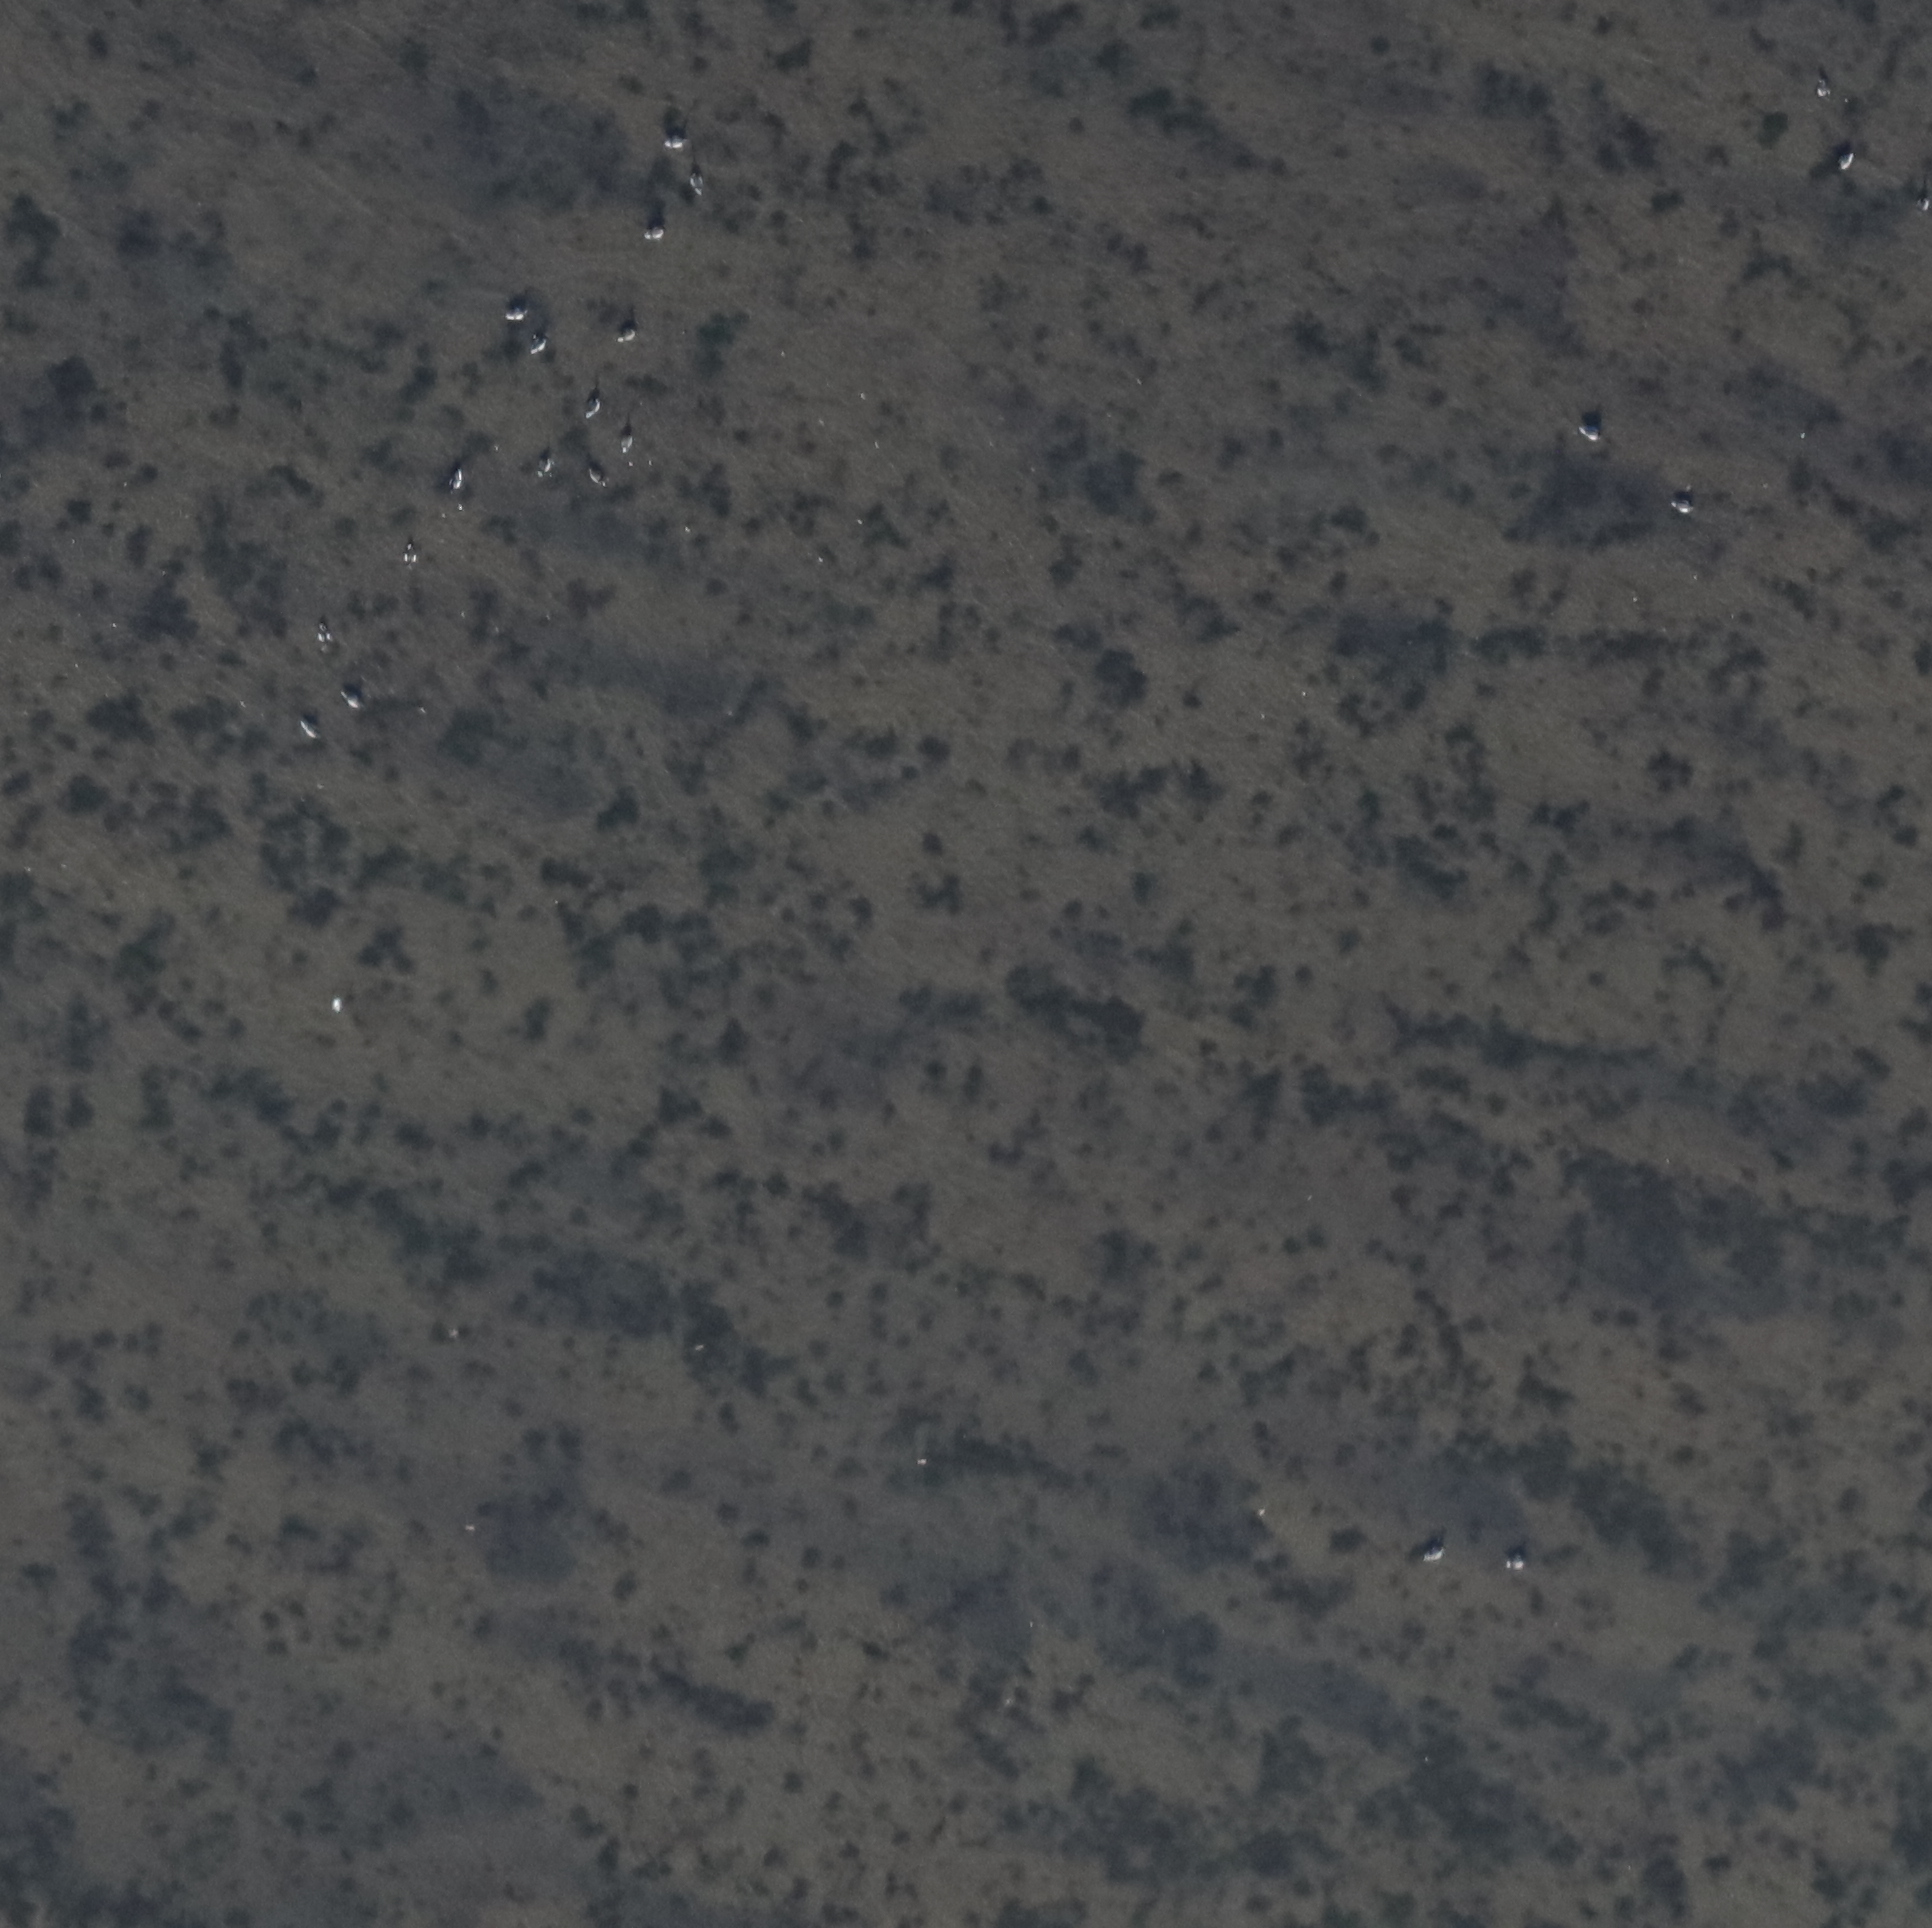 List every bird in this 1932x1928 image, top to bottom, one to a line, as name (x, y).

brant (1821, 91)
brant (675, 142)
brant (1844, 161)
brant (696, 182)
brant (1923, 204)
brant (655, 233)
brant (517, 314)
brant (628, 334)
brant (537, 344)
brant (591, 408)
brant (1591, 432)
brant (626, 442)
brant (545, 466)
brant (597, 475)
brant (455, 481)
brant (1682, 506)
brant (411, 557)
brant (322, 634)
brant (355, 700)
brant (311, 731)
gull (337, 1007)
brant (1434, 1552)
brant (1515, 1562)